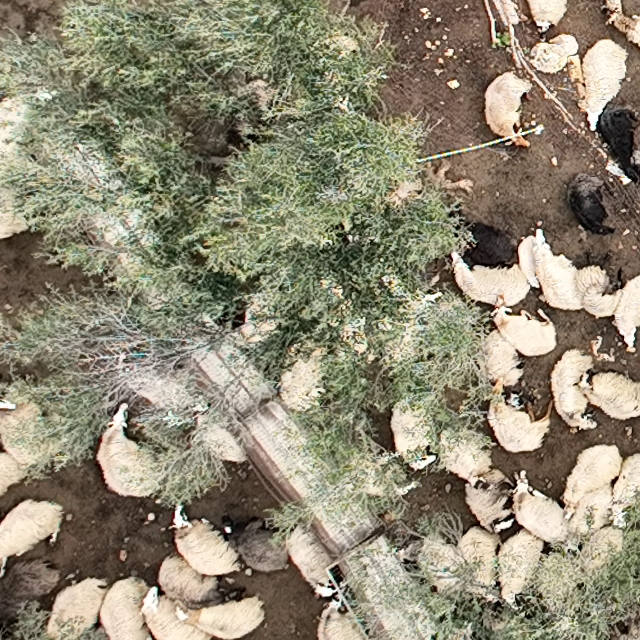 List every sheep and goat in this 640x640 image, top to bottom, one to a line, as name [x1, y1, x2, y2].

sheep [524, 0, 569, 30]
sheep [608, 13, 639, 59]
sheep [578, 39, 627, 131]
sheep [481, 73, 530, 149]
sheep [2, 89, 52, 166]
sheep [596, 105, 639, 180]
sheep [628, 117, 639, 196]
sheep [569, 174, 616, 234]
sheep [0, 185, 35, 240]
sheep [444, 211, 519, 267]
sheep [534, 229, 583, 314]
sheep [517, 233, 540, 288]
sheep [578, 250, 625, 318]
sheep [449, 251, 531, 306]
sheep [612, 271, 639, 352]
sheep [492, 298, 557, 358]
sheep [476, 327, 524, 387]
sheep [275, 347, 327, 411]
sheep [550, 348, 599, 432]
sheep [120, 363, 196, 418]
sheep [578, 368, 639, 423]
sheep [2, 376, 59, 468]
sheep [488, 377, 555, 453]
sheep [391, 398, 438, 471]
sheep [97, 401, 169, 499]
sheep [199, 402, 246, 465]
sheep [438, 422, 492, 490]
sheep [563, 444, 621, 518]
sheep [610, 451, 639, 527]
sheep [1, 453, 31, 497]
sheep [511, 471, 569, 549]
sheep [465, 472, 515, 531]
sheep [564, 485, 611, 554]
sheep [0, 498, 63, 575]
sheep [172, 502, 242, 576]
sheep [219, 516, 288, 569]
sheep [286, 520, 346, 600]
sheep [459, 524, 501, 604]
sheep [497, 529, 545, 610]
sheep [578, 529, 622, 576]
sheep [420, 533, 465, 597]
sheep [158, 553, 248, 608]
sheep [2, 556, 58, 635]
sheep [98, 576, 150, 639]
sheep [44, 577, 107, 638]
sheep [143, 586, 216, 639]
sheep [174, 595, 266, 638]
sheep [314, 601, 368, 639]